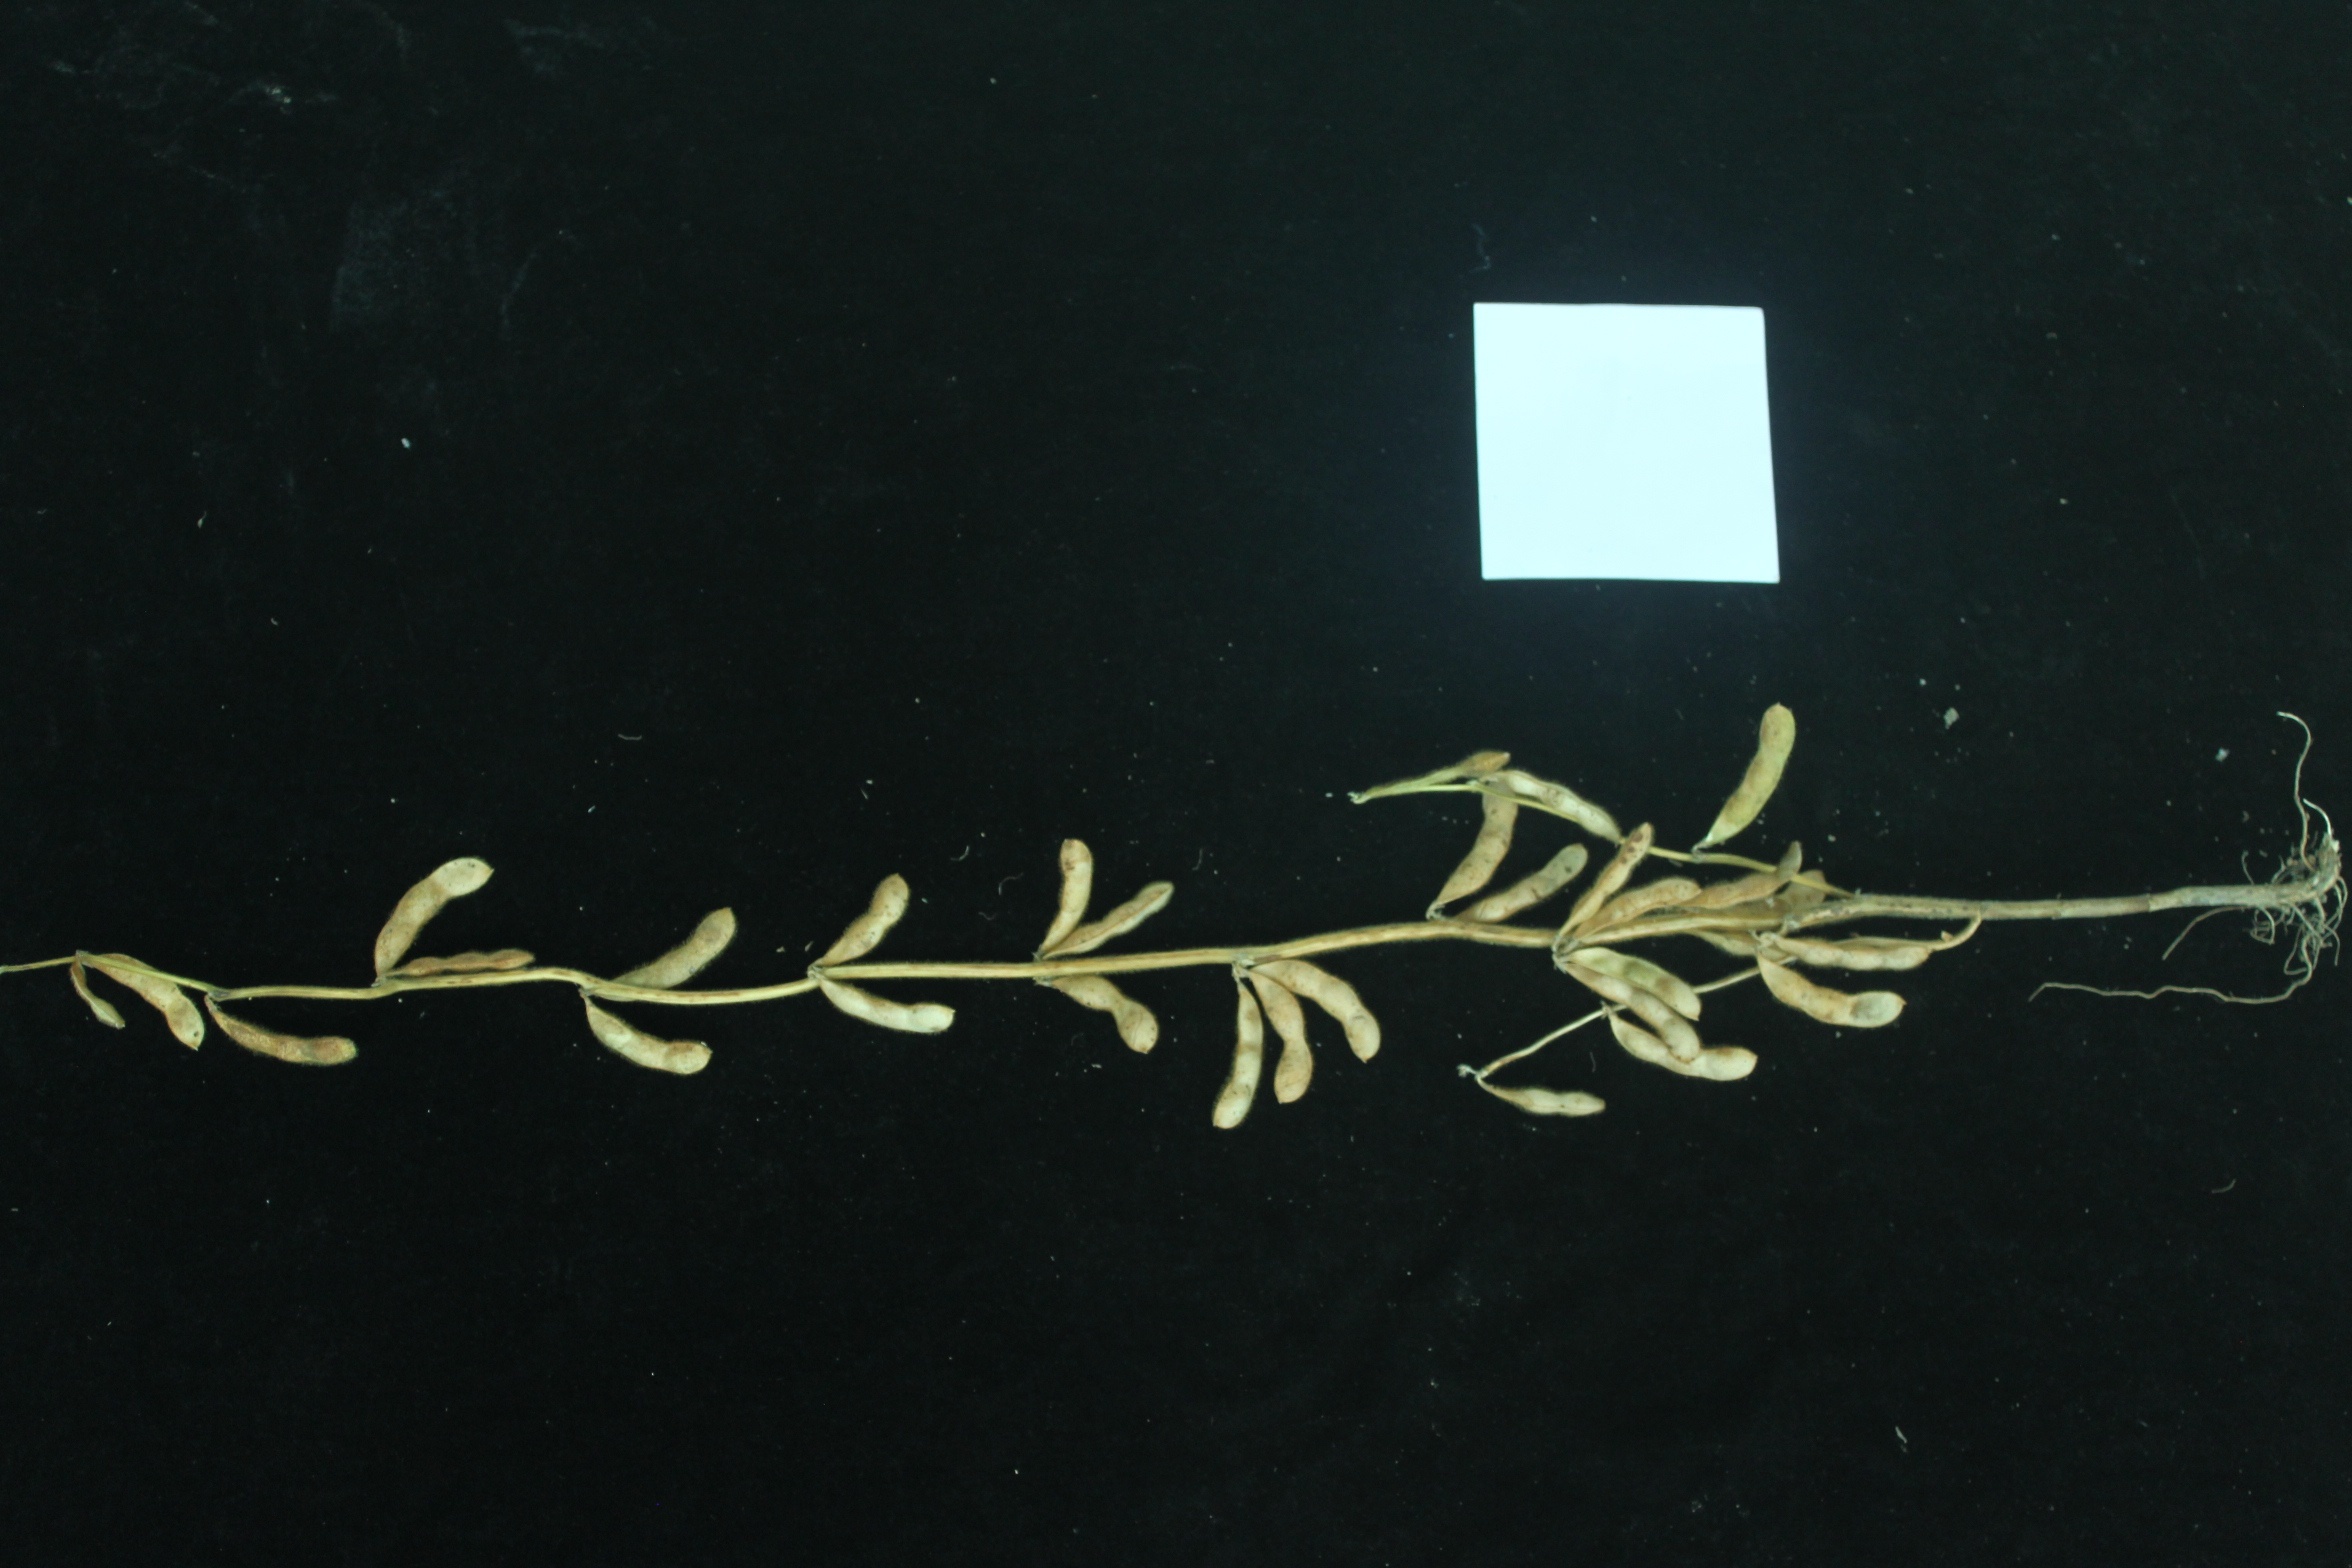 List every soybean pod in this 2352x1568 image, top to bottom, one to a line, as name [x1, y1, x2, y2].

soybean pod [1693, 704, 1796, 850]
soybean pod [1369, 752, 1511, 794]
soybean pod [1492, 770, 1619, 849]
soybean pod [1429, 778, 1517, 918]
soybean pod [1554, 826, 1652, 955]
soybean pod [1036, 841, 1093, 963]
soybean pod [1676, 842, 1802, 913]
soybean pod [1435, 844, 1587, 927]
soybean pod [372, 859, 492, 983]
soybean pod [808, 876, 907, 969]
soybean pod [1559, 881, 1702, 952]
soybean pod [1042, 885, 1172, 959]
soybean pod [585, 909, 735, 1004]
soybean pod [1772, 937, 1927, 973]
soybean pod [372, 948, 535, 986]
soybean pod [1561, 949, 1703, 1024]
soybean pod [87, 955, 204, 1053]
soybean pod [1757, 959, 1907, 1031]
soybean pod [1250, 962, 1381, 1065]
soybean pod [1556, 963, 1702, 1063]
soybean pod [1242, 972, 1315, 1105]
soybean pod [1039, 974, 1159, 1055]
soybean pod [811, 975, 955, 1035]
soybean pod [1209, 980, 1261, 1127]
soybean pod [205, 993, 356, 1066]
soybean pod [583, 994, 713, 1077]
soybean pod [1609, 1012, 1757, 1083]
soybean pod [1486, 1087, 1606, 1118]